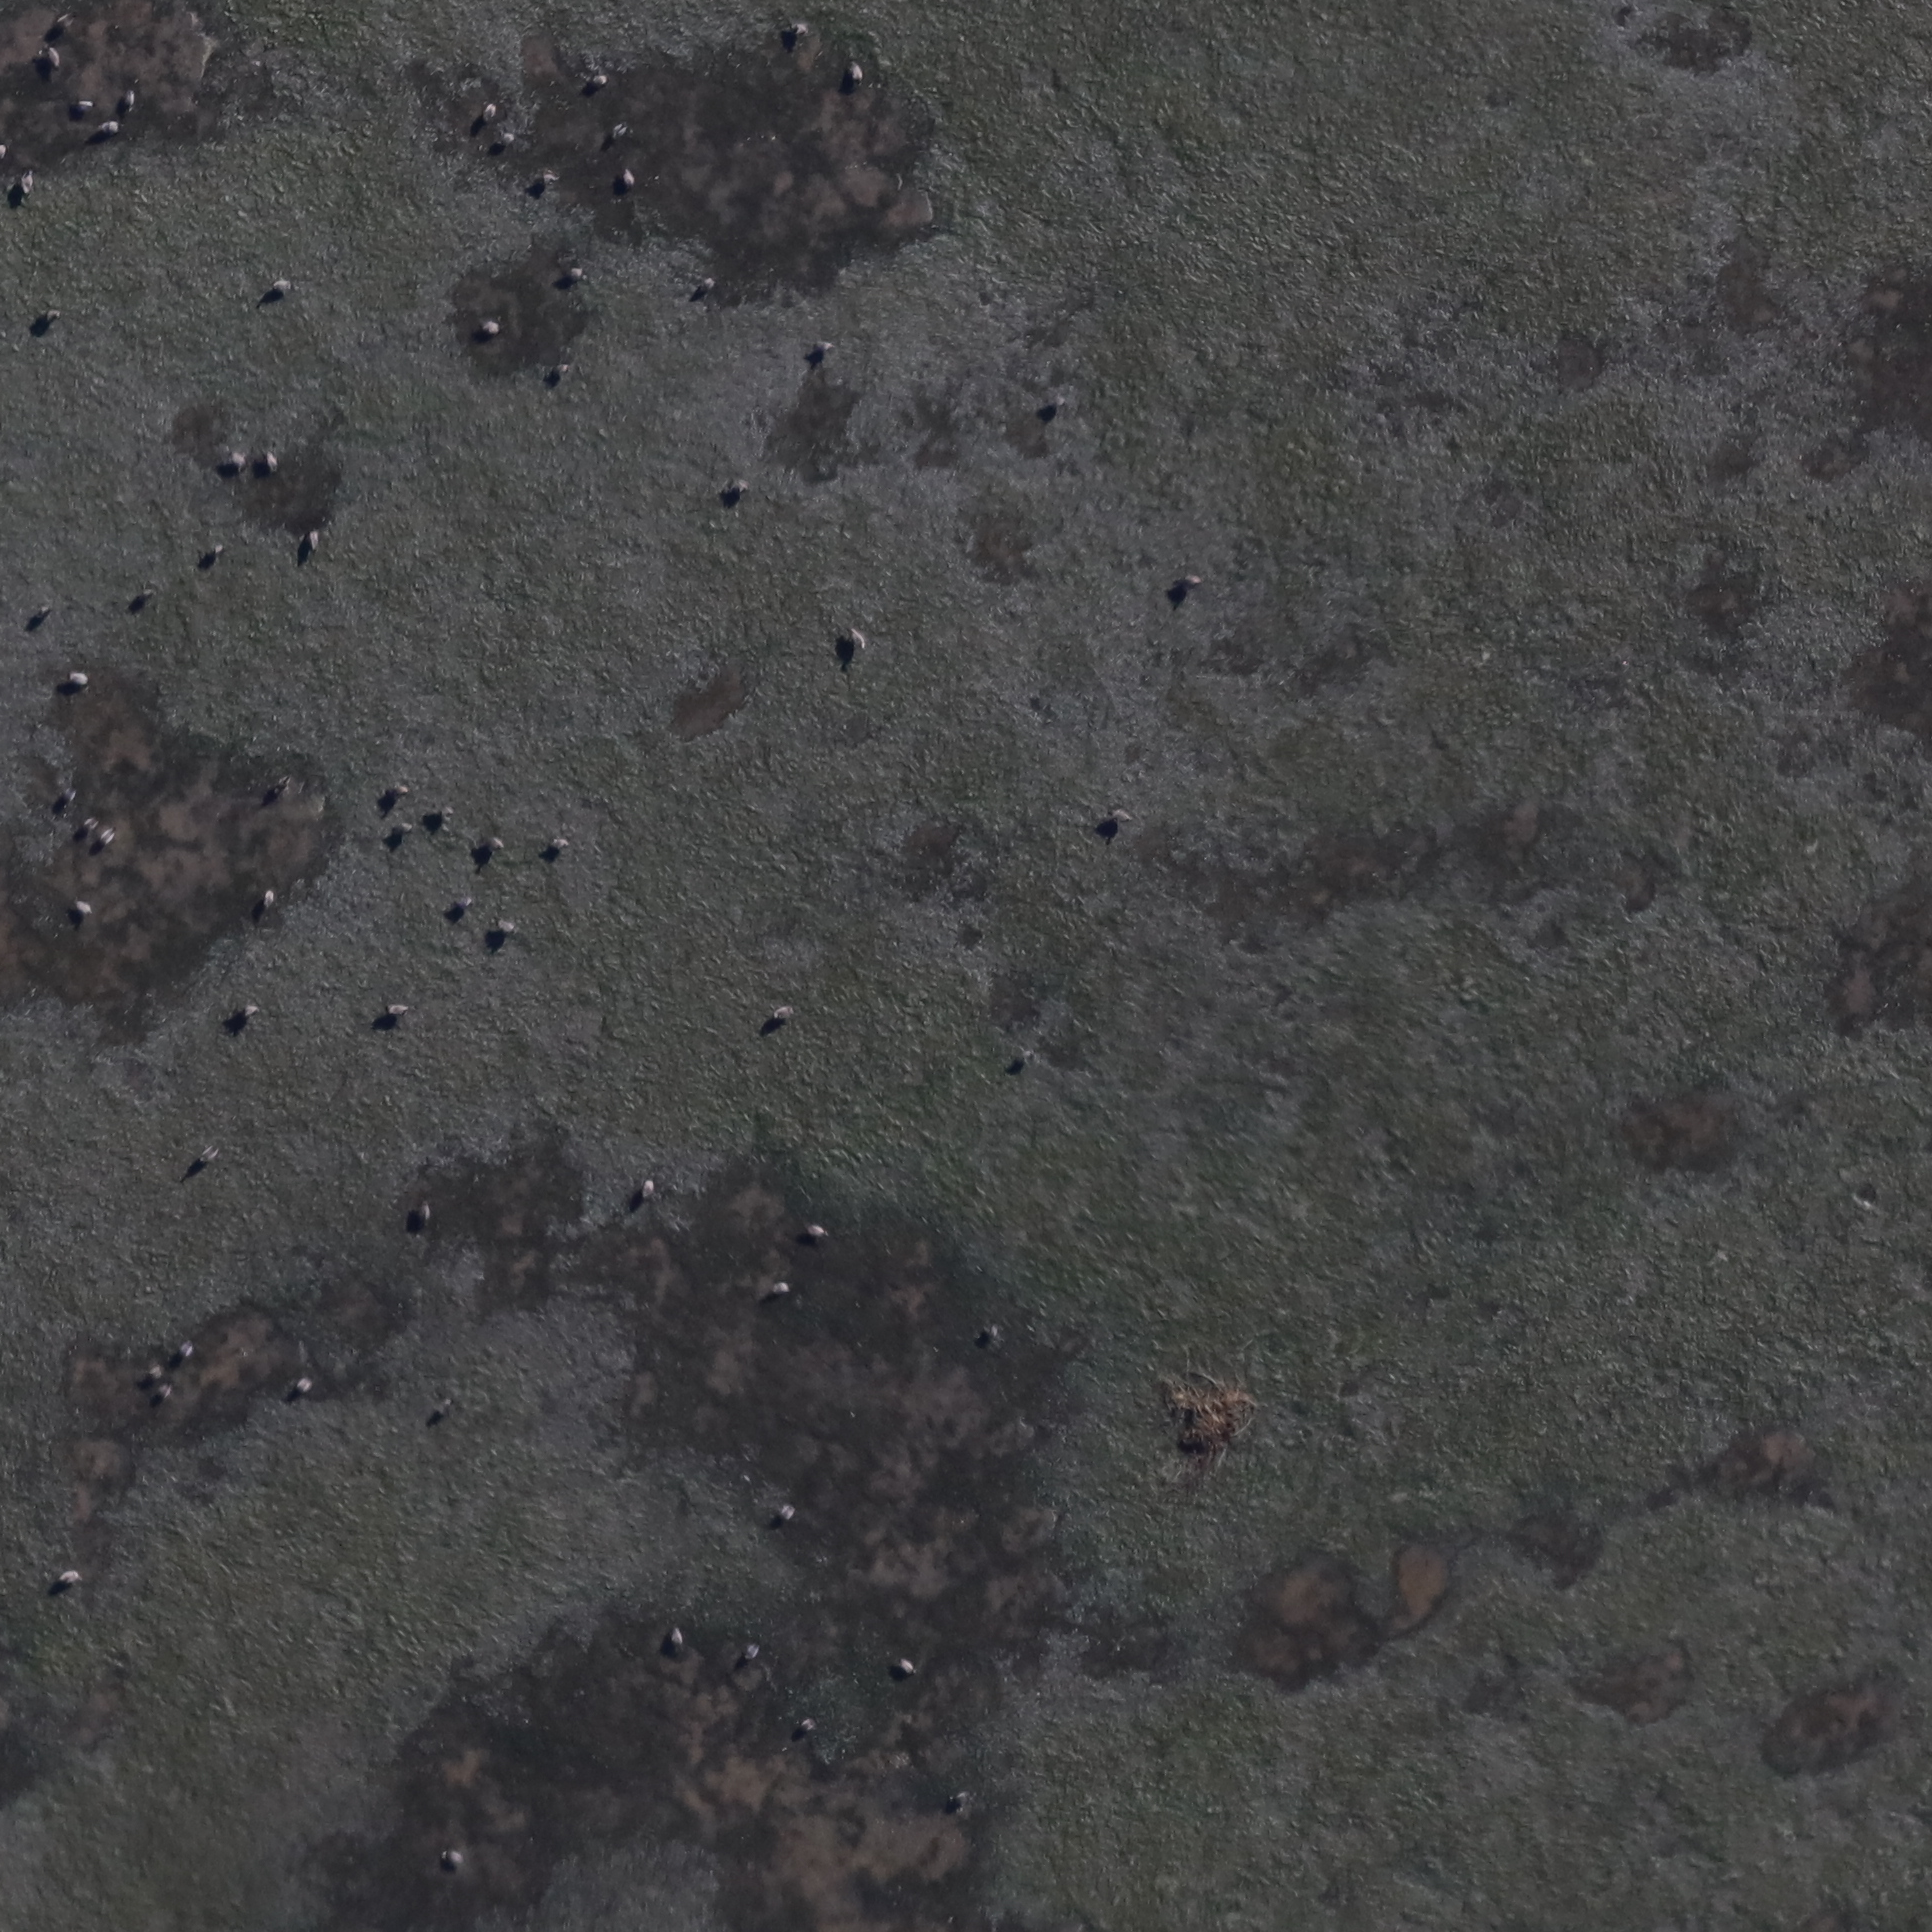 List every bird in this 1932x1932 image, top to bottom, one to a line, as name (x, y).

Canada goose (63, 20)
Canada goose (802, 30)
Canada goose (54, 54)
Canada goose (857, 73)
Canada goose (603, 77)
Canada goose (129, 101)
Canada goose (74, 103)
Canada goose (489, 113)
Canada goose (113, 126)
Canada goose (619, 131)
Canada goose (508, 140)
Canada goose (551, 174)
Canada goose (630, 182)
Canada goose (26, 184)
Canada goose (581, 276)
Canada goose (705, 285)
Canada goose (284, 289)
Canada goose (51, 313)
Canada goose (491, 325)
Canada goose (826, 345)
Canada goose (562, 367)
Canada goose (1057, 402)
Canada goose (238, 459)
Canada goose (272, 463)
Canada goose (738, 490)
Canada goose (312, 537)
Canada goose (214, 553)
Canada goose (1194, 582)
Canada goose (150, 594)
Canada goose (45, 613)
Canada goose (860, 641)
Canada goose (81, 678)
Canada goose (282, 783)
Canada goose (398, 789)
Canada goose (68, 798)
Canada goose (436, 815)
Canada goose (1120, 817)
Canada goose (87, 822)
Canada goose (405, 830)
Canada goose (109, 834)
Canada goose (497, 843)
Canada goose (560, 844)
Canada goose (272, 895)
Canada goose (467, 901)
Canada goose (85, 905)
Canada goose (505, 924)
Canada goose (400, 1010)
Canada goose (246, 1011)
Canada goose (779, 1011)
Canada goose (1025, 1057)
Canada goose (207, 1155)
Canada goose (648, 1187)
Canada goose (423, 1213)
Canada goose (814, 1229)
Canada goose (784, 1288)
Canada goose (990, 1334)
Canada goose (187, 1351)
Canada goose (155, 1377)
Canada goose (307, 1383)
Canada goose (167, 1391)
Canada goose (442, 1405)
Canada goose (787, 1508)
Canada goose (70, 1577)
Canada goose (679, 1637)
Canada goose (749, 1647)
Canada goose (907, 1664)
Canada goose (810, 1725)
Canada goose (958, 1799)
Canada goose (458, 1857)